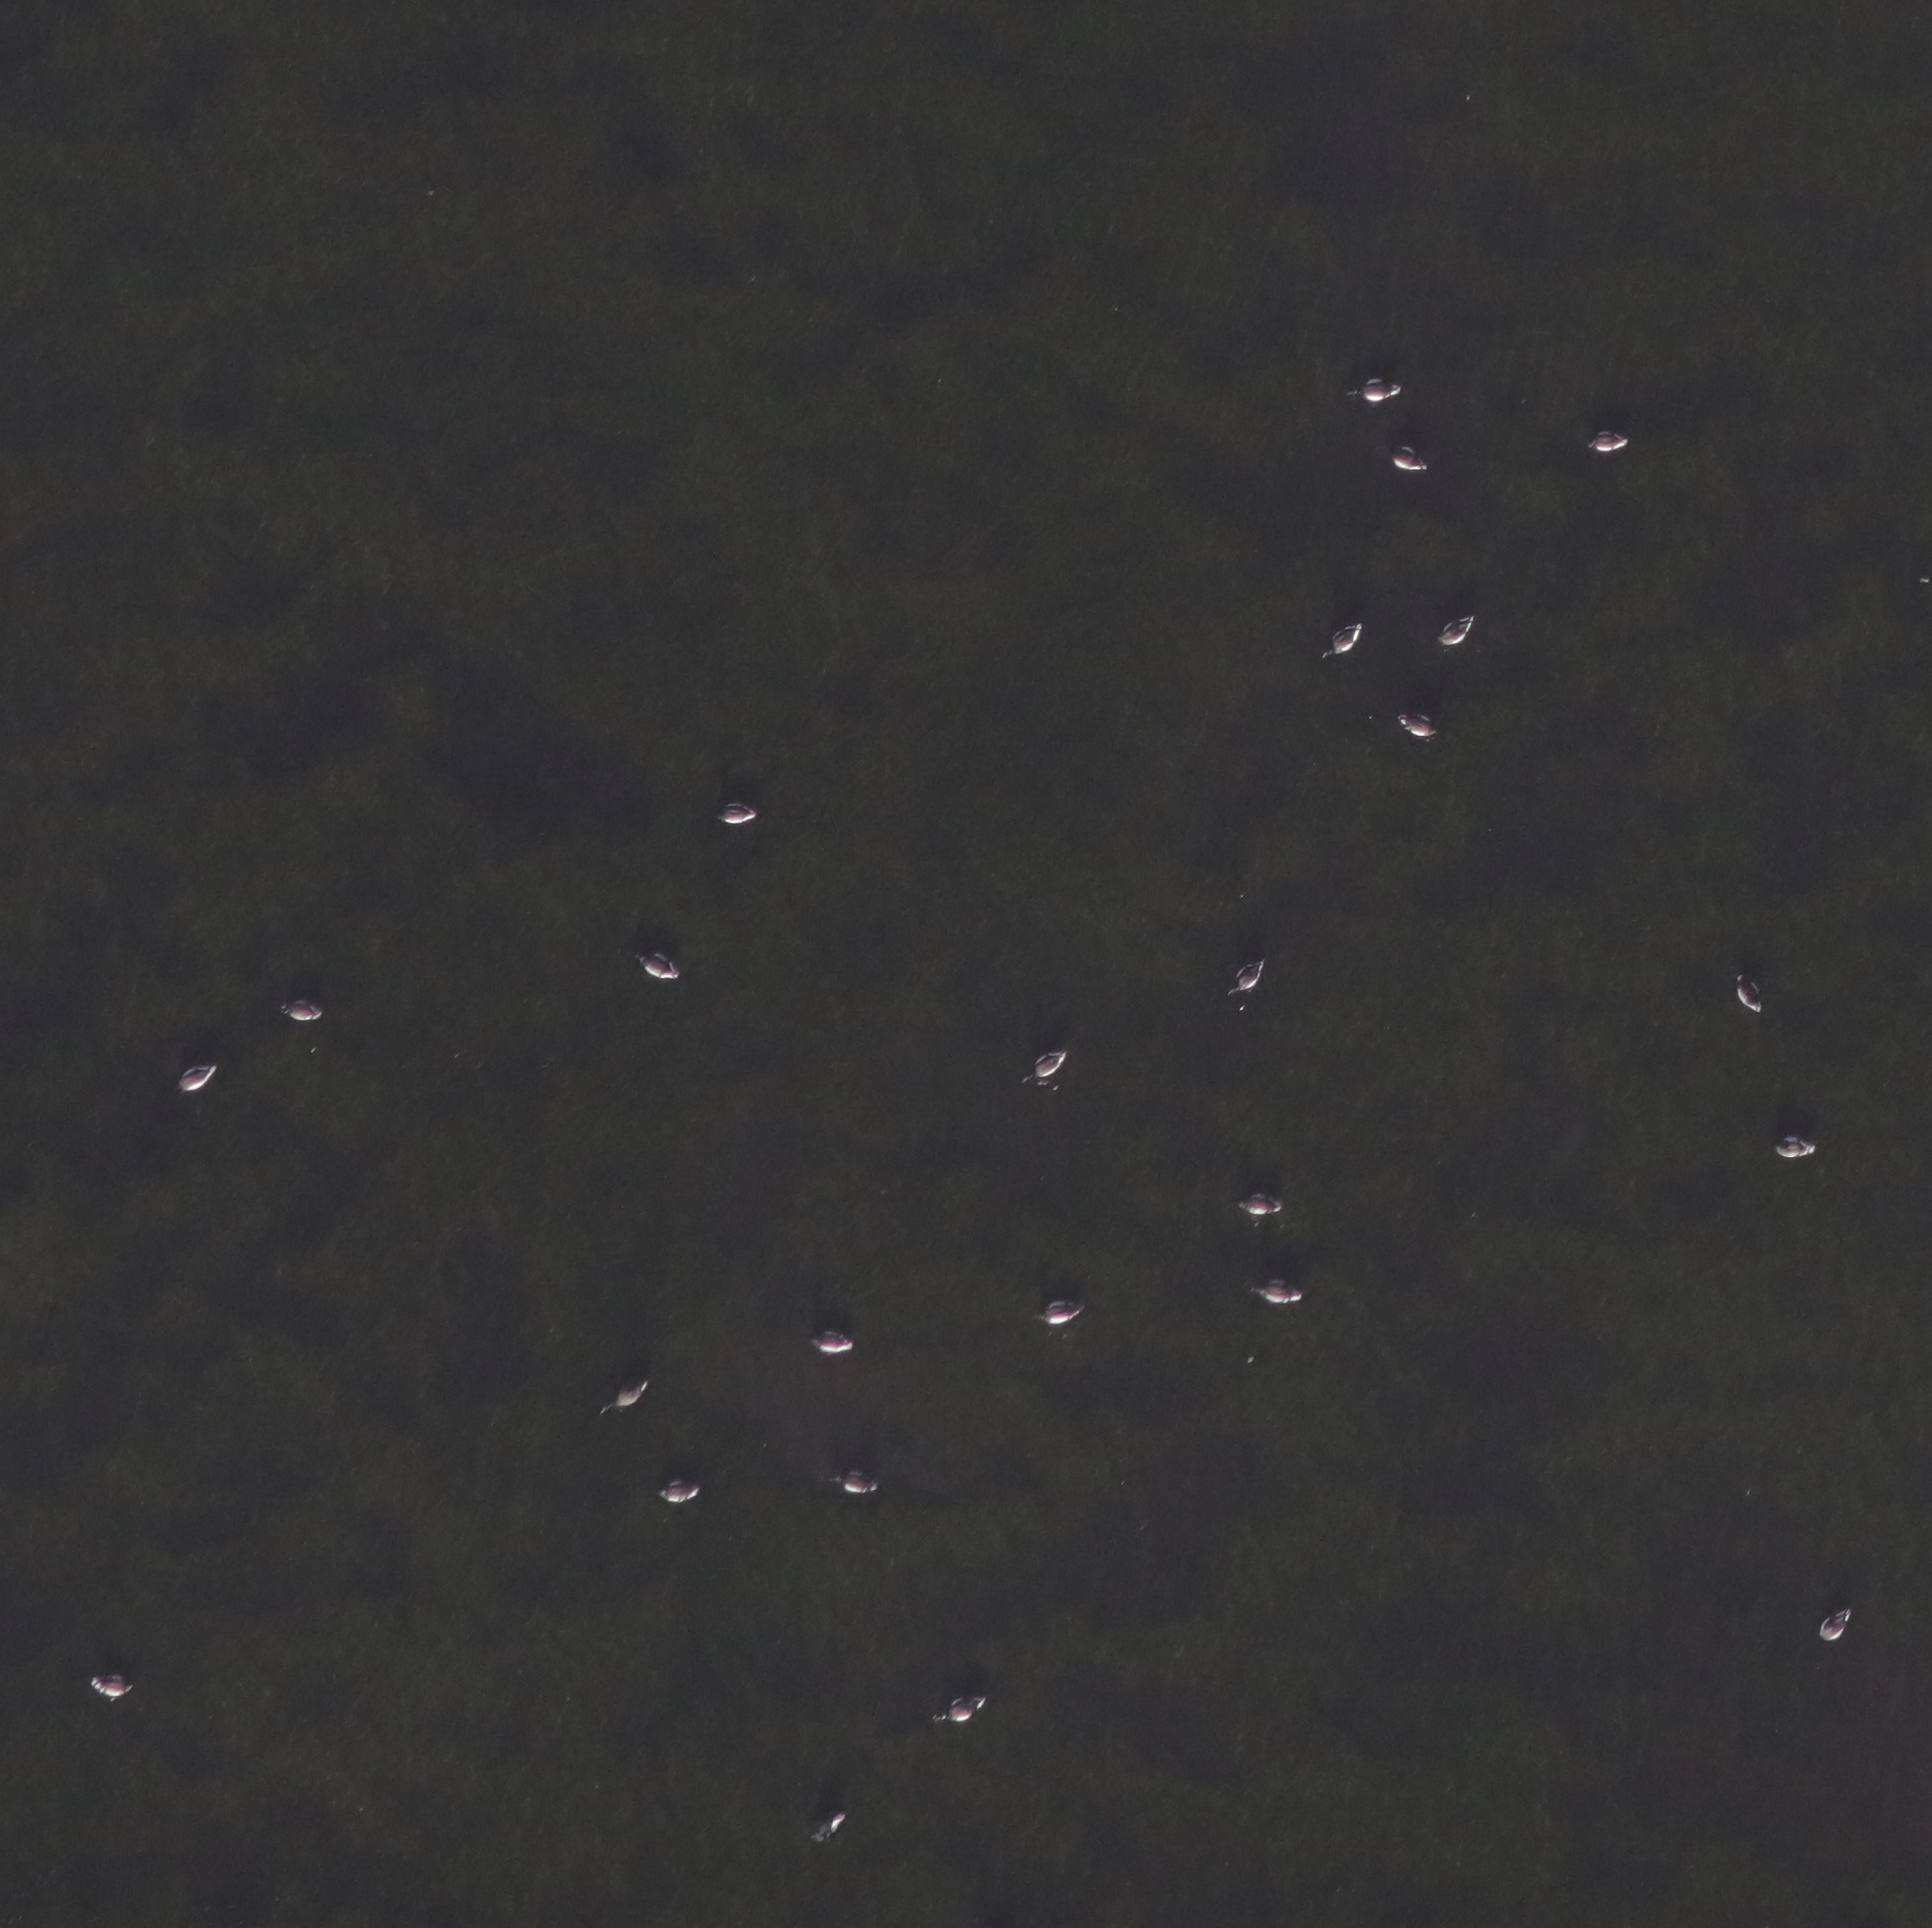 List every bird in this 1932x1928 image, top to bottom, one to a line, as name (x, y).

brant (1377, 389)
brant (1608, 440)
brant (1407, 457)
brant (1453, 633)
brant (1344, 639)
brant (1417, 725)
brant (738, 814)
brant (656, 964)
brant (1248, 978)
brant (1750, 995)
brant (301, 1011)
brant (1047, 1066)
brant (197, 1078)
brant (1795, 1149)
brant (1261, 1205)
brant (1280, 1292)
brant (1060, 1315)
brant (833, 1342)
brant (632, 1393)
brant (850, 1477)
brant (678, 1493)
brant (1834, 1628)
brant (114, 1686)
brant (962, 1708)
brant (829, 1826)